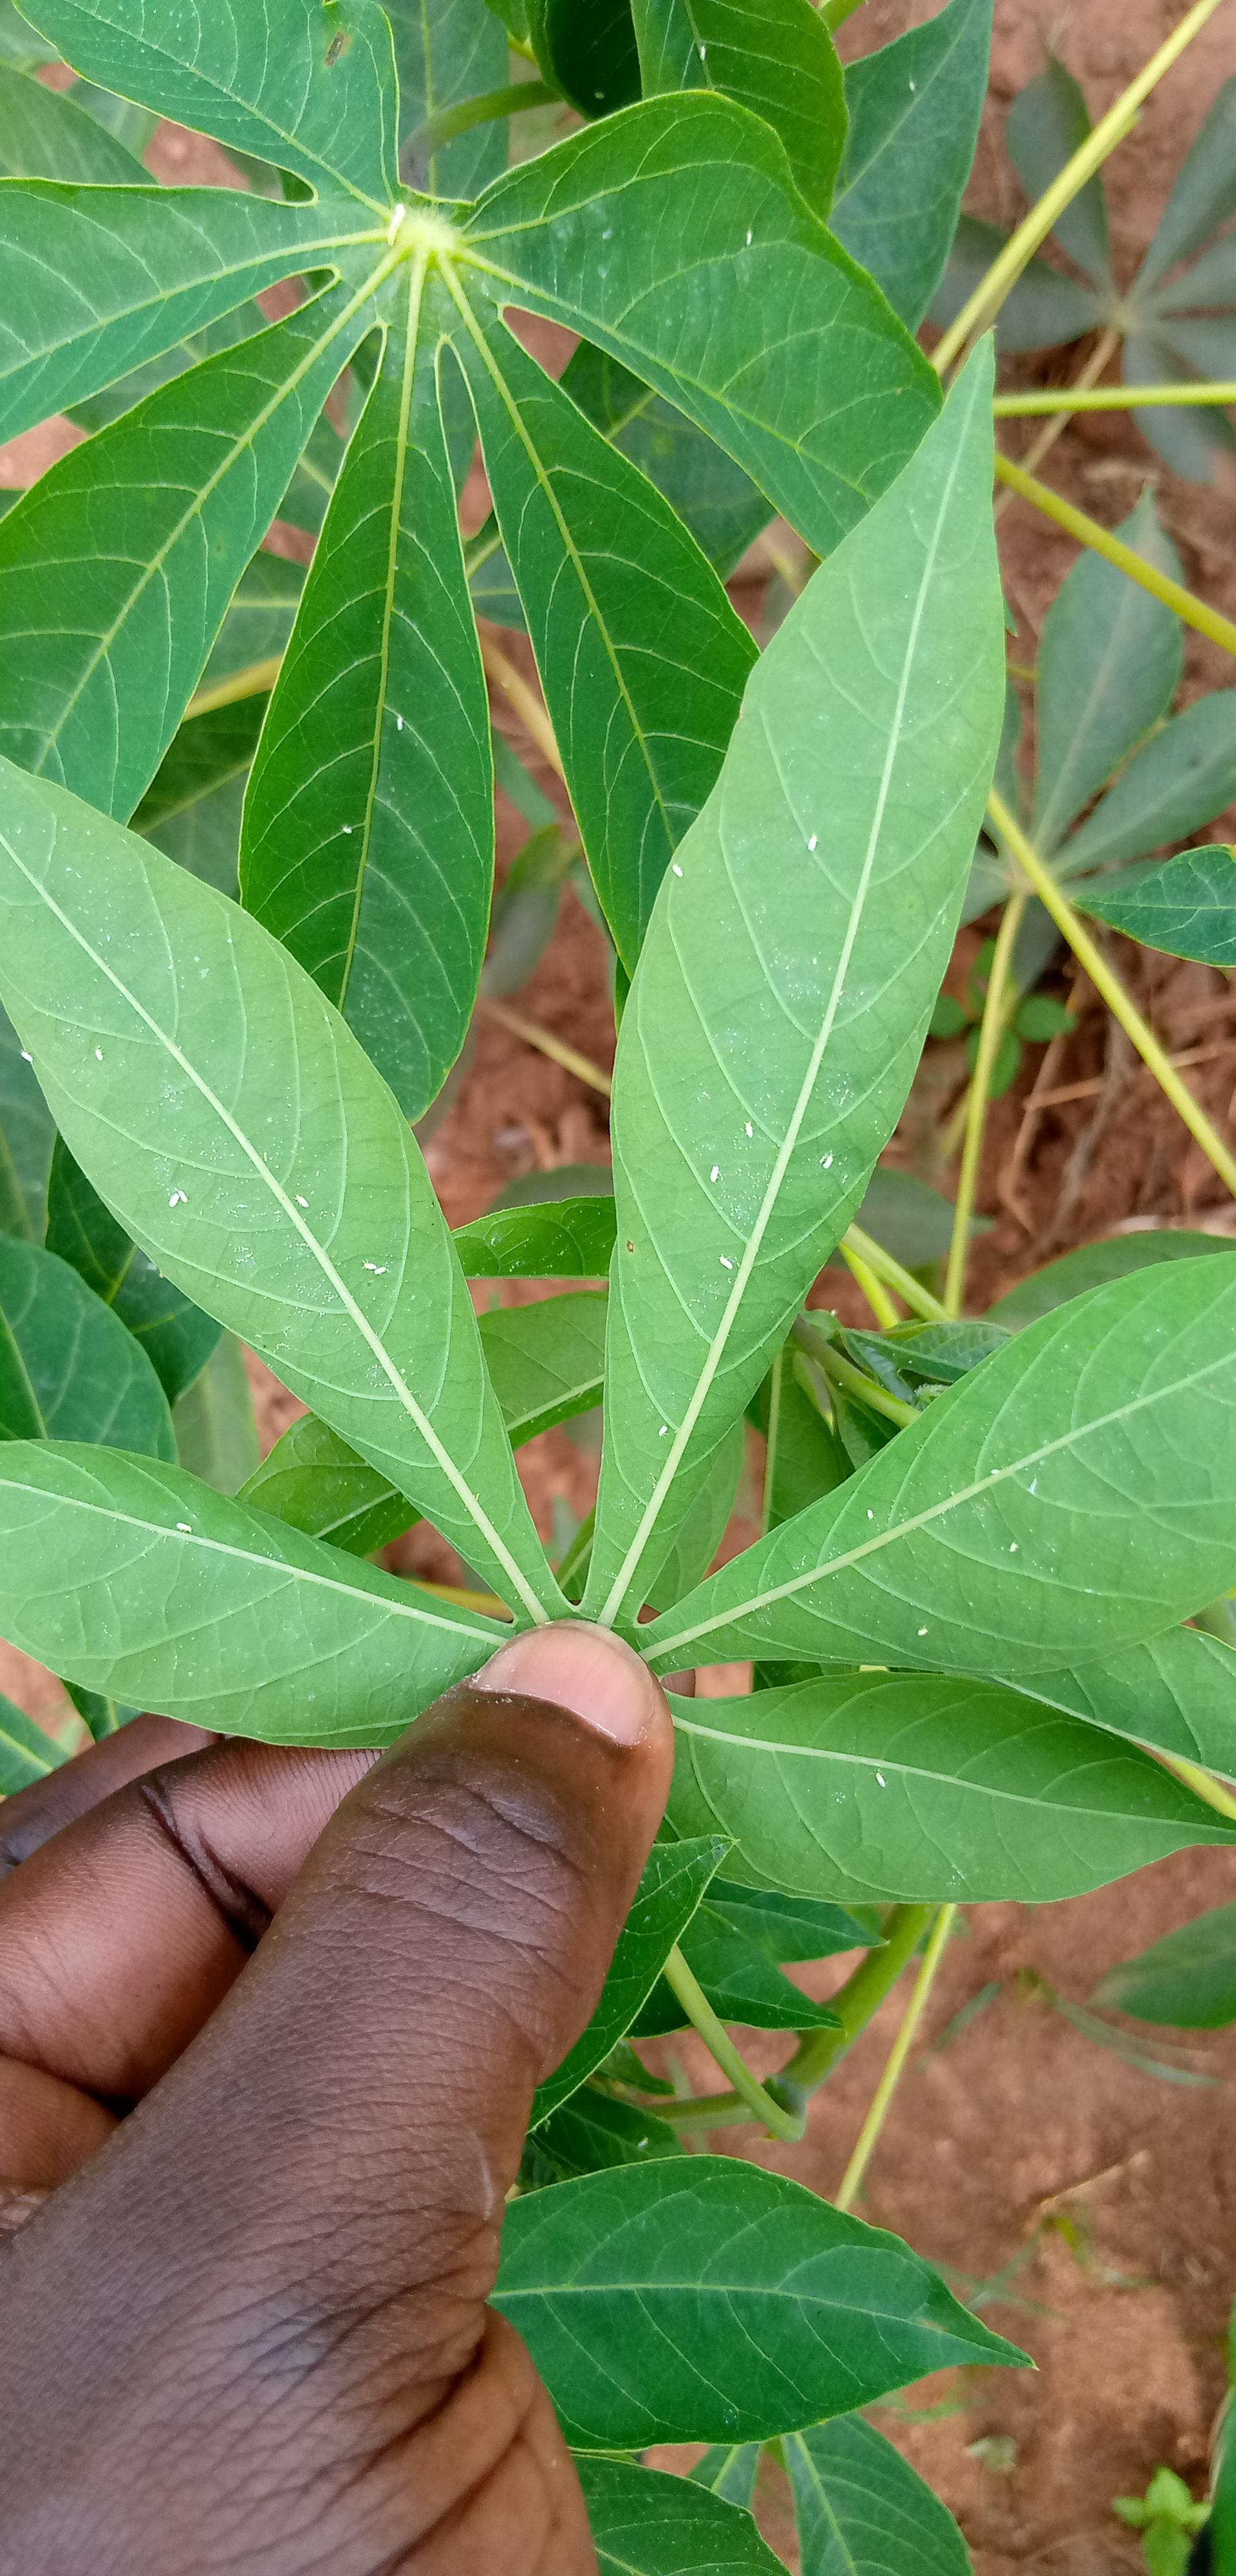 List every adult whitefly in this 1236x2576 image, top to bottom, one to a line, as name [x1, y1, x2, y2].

whitefly [697, 44, 710, 64]
whitefly [744, 229, 756, 249]
whitefly [394, 712, 406, 734]
whitefly [339, 824, 356, 837]
whitefly [806, 832, 819, 853]
whitefly [669, 861, 686, 880]
whitefly [93, 1046, 105, 1065]
whitefly [20, 1050, 36, 1063]
whitefly [743, 1119, 756, 1141]
whitefly [821, 1153, 835, 1171]
whitefly [707, 1164, 720, 1184]
whitefly [177, 1189, 191, 1204]
whitefly [294, 1192, 313, 1209]
whitefly [168, 1193, 180, 1209]
whitefly [716, 1255, 735, 1272]
whitefly [360, 1260, 377, 1271]
whitefly [373, 1266, 388, 1276]
whitefly [657, 1423, 670, 1438]
whitefly [866, 1508, 876, 1522]
whitefly [174, 1520, 194, 1534]
whitefly [1007, 1540, 1020, 1554]
whitefly [914, 1625, 931, 1638]
whitefly [874, 1772, 888, 1790]
whitefly [635, 2134, 653, 2150]